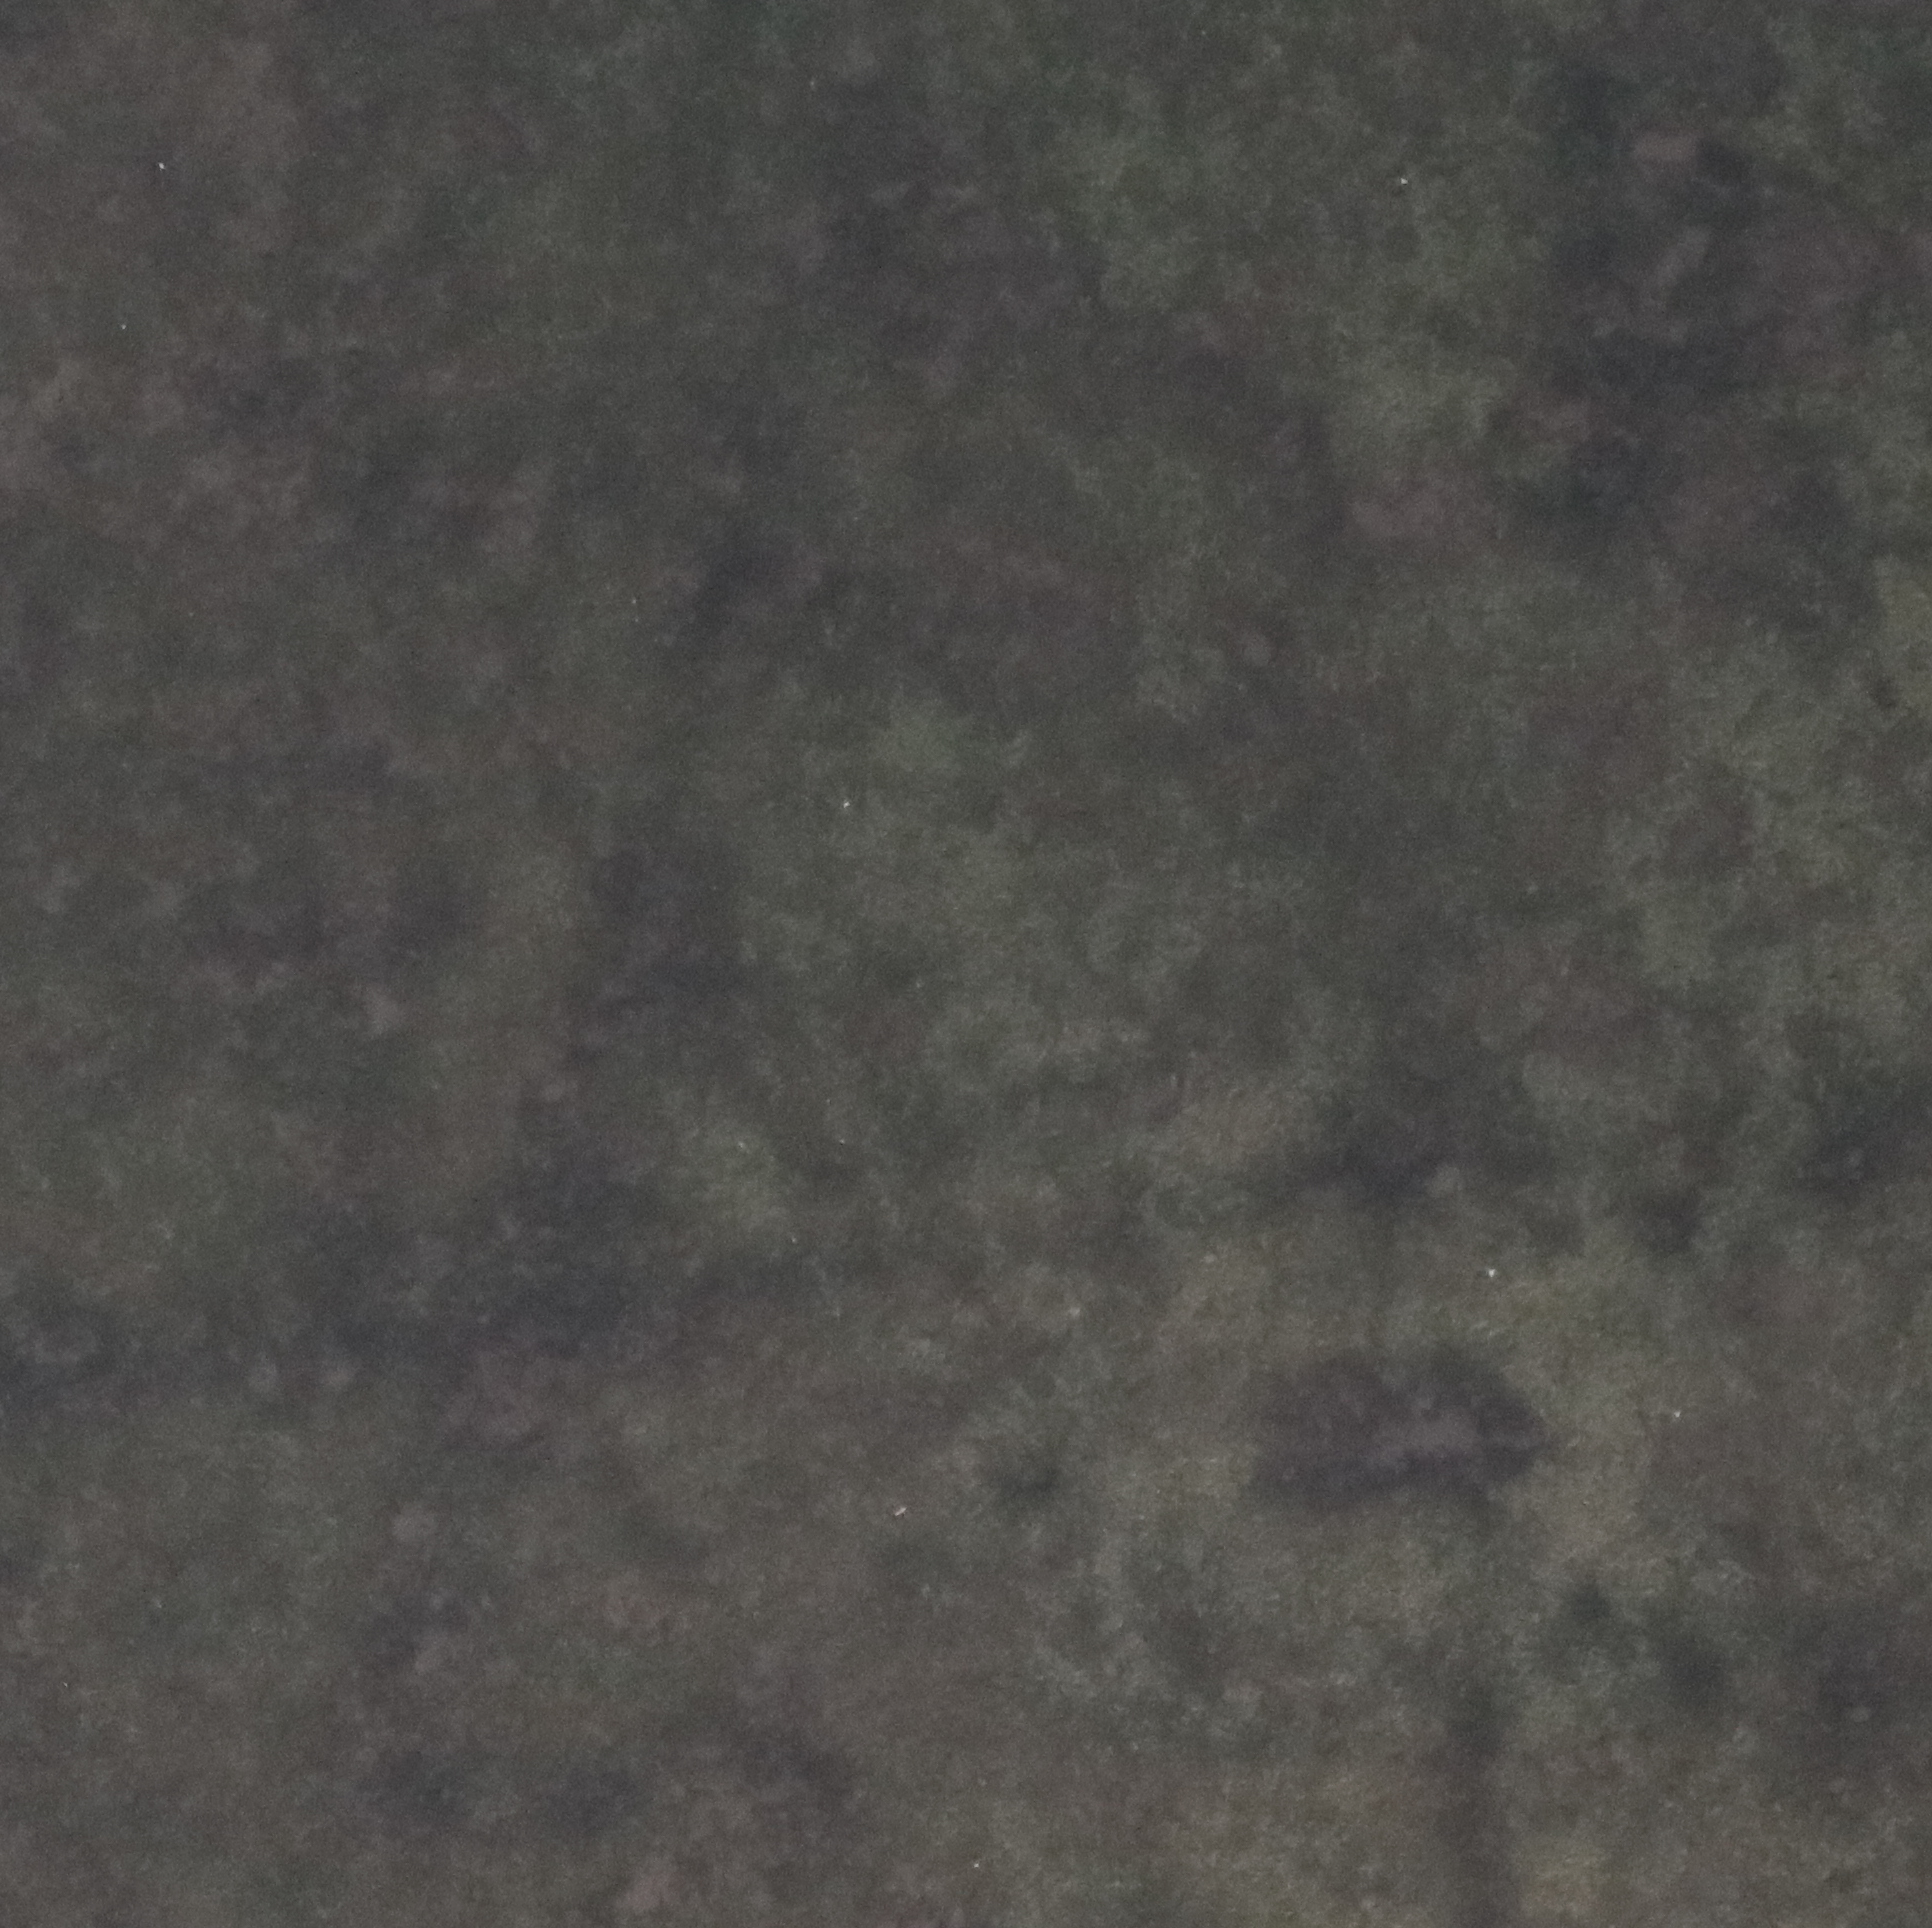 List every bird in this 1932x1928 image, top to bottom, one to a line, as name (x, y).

None